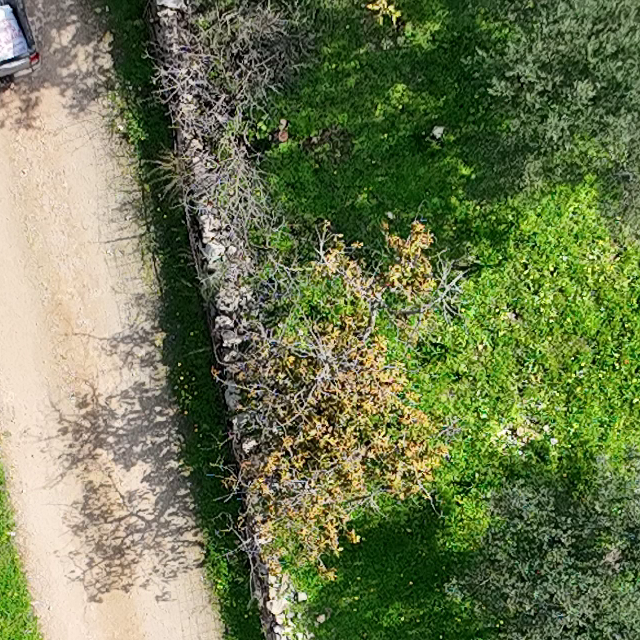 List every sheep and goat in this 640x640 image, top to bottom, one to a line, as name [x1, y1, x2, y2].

None